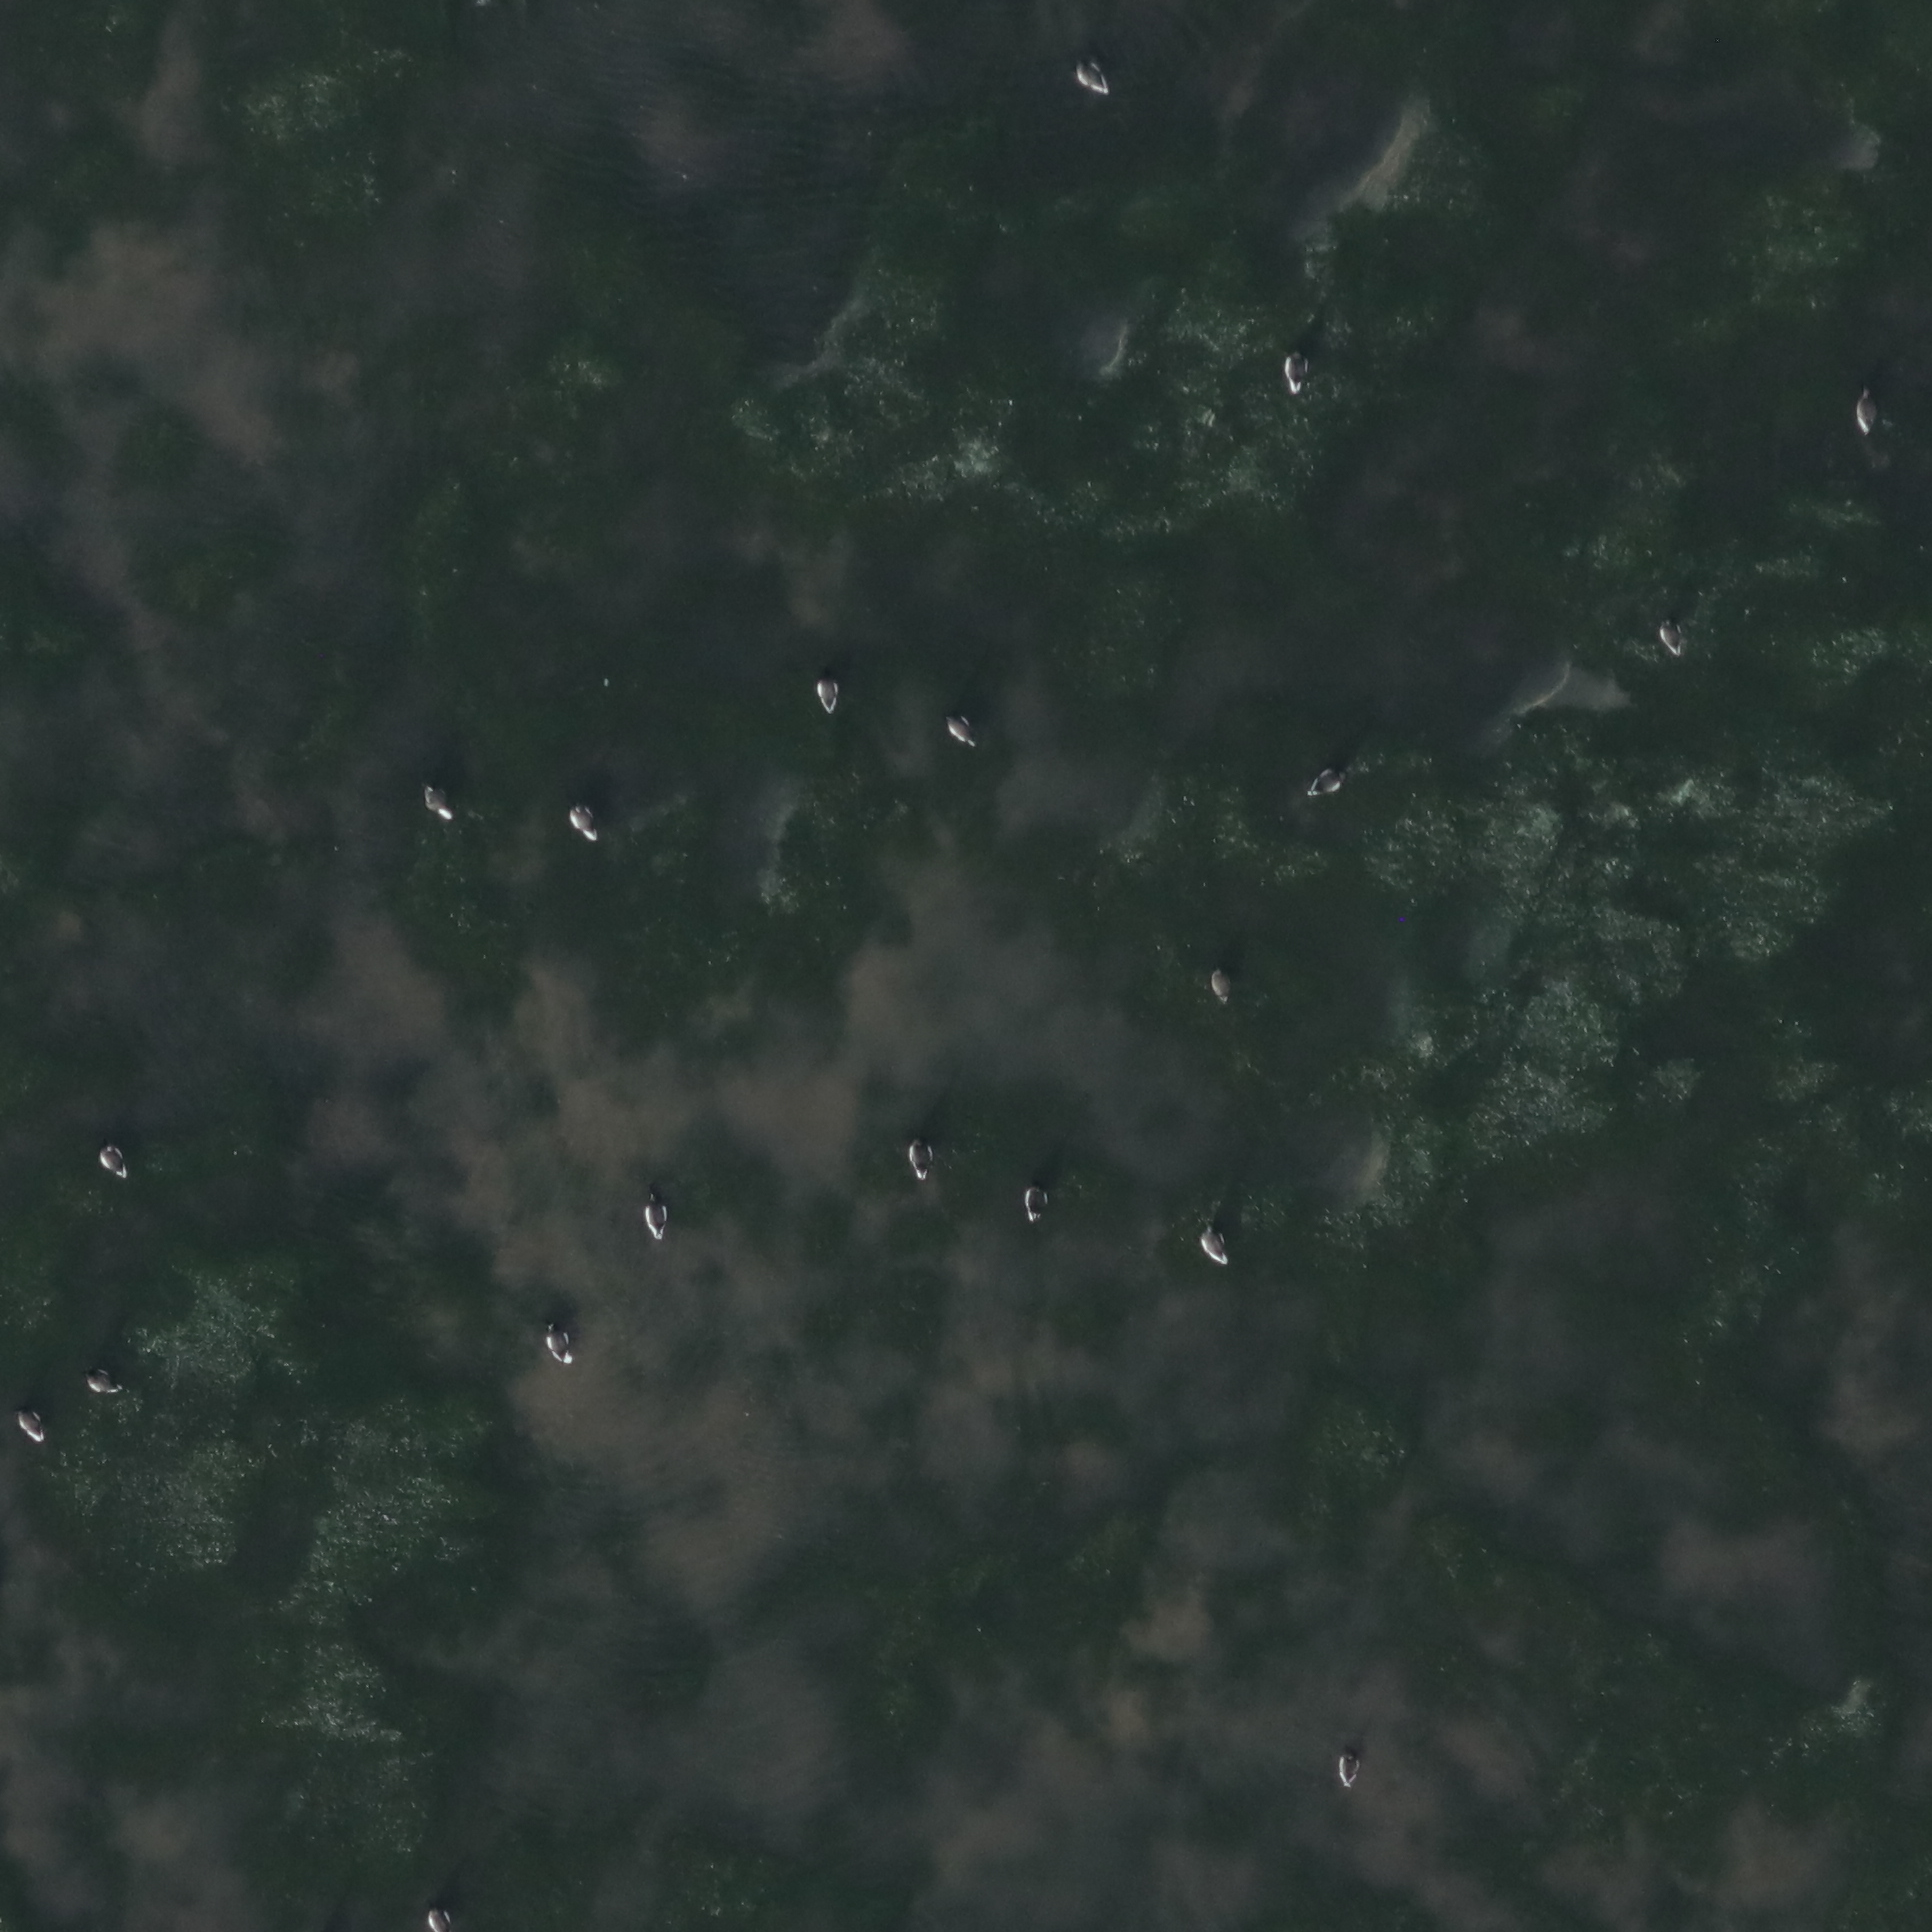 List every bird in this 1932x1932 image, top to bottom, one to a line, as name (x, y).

brant (1094, 76)
brant (1297, 369)
brant (1866, 412)
brant (1671, 634)
brant (830, 692)
brant (961, 728)
brant (1328, 781)
brant (436, 800)
brant (581, 821)
brant (1222, 982)
brant (921, 1159)
brant (112, 1160)
brant (1036, 1202)
brant (656, 1217)
brant (1213, 1244)
brant (559, 1342)
brant (104, 1383)
brant (31, 1424)
brant (1349, 1768)
brant (441, 1924)